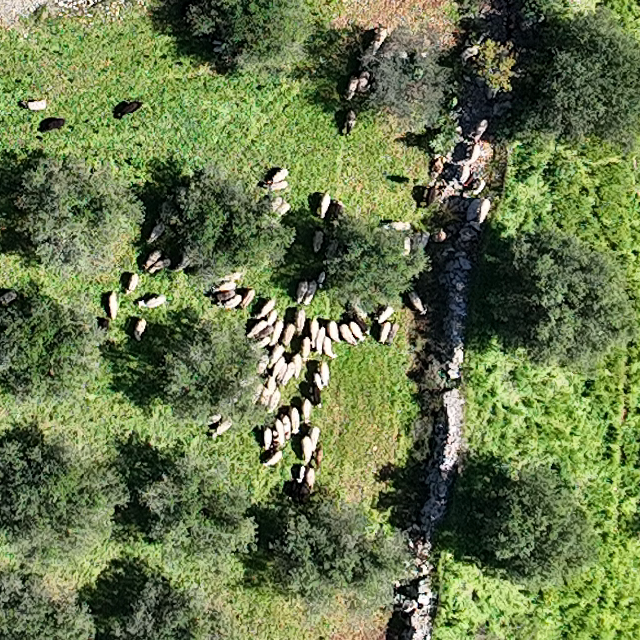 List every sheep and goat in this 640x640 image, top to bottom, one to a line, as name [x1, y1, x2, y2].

sheep [504, 0, 514, 4]
sheep [373, 28, 392, 55]
sheep [460, 45, 480, 68]
sheep [378, 52, 408, 59]
sheep [358, 72, 371, 92]
sheep [345, 77, 357, 100]
sheep [18, 99, 46, 110]
sheep [116, 103, 143, 119]
sheep [345, 111, 355, 137]
sheep [37, 118, 65, 131]
sheep [472, 120, 487, 143]
sheep [463, 145, 479, 166]
sheep [431, 156, 445, 176]
sheep [460, 167, 471, 182]
sheep [267, 168, 288, 185]
sheep [387, 174, 409, 183]
sheep [472, 179, 485, 195]
sheep [268, 181, 288, 191]
sheep [423, 186, 436, 209]
sheep [320, 192, 330, 218]
sheep [273, 196, 282, 209]
sheep [478, 198, 490, 223]
sheep [275, 203, 291, 216]
sheep [330, 203, 340, 219]
sheep [381, 218, 393, 223]
sheep [383, 222, 412, 231]
sheep [146, 223, 164, 243]
sheep [431, 229, 446, 242]
sheep [312, 231, 322, 252]
sheep [411, 232, 428, 251]
sheep [399, 238, 410, 257]
sheep [324, 240, 337, 258]
sheep [142, 250, 160, 270]
sheep [174, 252, 192, 271]
sheep [322, 258, 343, 265]
sheep [149, 259, 170, 274]
sheep [318, 270, 326, 288]
sheep [126, 274, 139, 295]
sheep [297, 281, 307, 303]
sheep [302, 281, 317, 305]
sheep [212, 282, 235, 292]
sheep [240, 288, 256, 307]
sheep [0, 291, 16, 305]
sheep [108, 291, 119, 320]
sheep [217, 291, 235, 301]
sheep [409, 291, 427, 315]
sheep [138, 293, 165, 310]
sheep [217, 295, 241, 309]
sheep [255, 298, 276, 319]
sheep [296, 307, 305, 336]
sheep [378, 307, 394, 324]
sheep [267, 309, 278, 327]
sheep [352, 314, 369, 335]
sheep [134, 317, 147, 341]
sheep [310, 317, 320, 348]
sheep [269, 319, 283, 345]
sheep [246, 320, 267, 338]
sheep [327, 321, 342, 342]
sheep [350, 321, 365, 341]
sheep [379, 322, 391, 343]
sheep [282, 323, 295, 346]
sheep [340, 323, 357, 345]
sheep [388, 323, 399, 344]
sheep [250, 325, 274, 340]
sheep [317, 327, 325, 356]
sheep [302, 336, 310, 361]
sheep [324, 336, 337, 359]
sheep [253, 337, 271, 350]
sheep [267, 343, 286, 369]
sheep [293, 353, 302, 379]
sheep [256, 355, 268, 375]
sheep [273, 356, 285, 376]
sheep [282, 361, 295, 385]
sheep [321, 361, 330, 388]
sheep [277, 362, 287, 384]
sheep [314, 373, 323, 390]
sheep [240, 374, 259, 386]
sheep [264, 376, 276, 405]
sheep [254, 378, 267, 404]
sheep [312, 384, 323, 409]
sheep [229, 388, 245, 404]
sheep [267, 388, 280, 414]
sheep [302, 398, 312, 424]
sheep [290, 408, 300, 434]
sheep [205, 414, 220, 425]
sheep [281, 415, 291, 441]
sheep [213, 417, 232, 439]
sheep [275, 420, 285, 446]
sheep [310, 426, 320, 453]
sheep [264, 427, 271, 451]
sheep [302, 436, 311, 466]
sheep [316, 443, 321, 468]
sheep [263, 451, 282, 467]
sheep [296, 466, 305, 483]
sheep [306, 468, 315, 494]